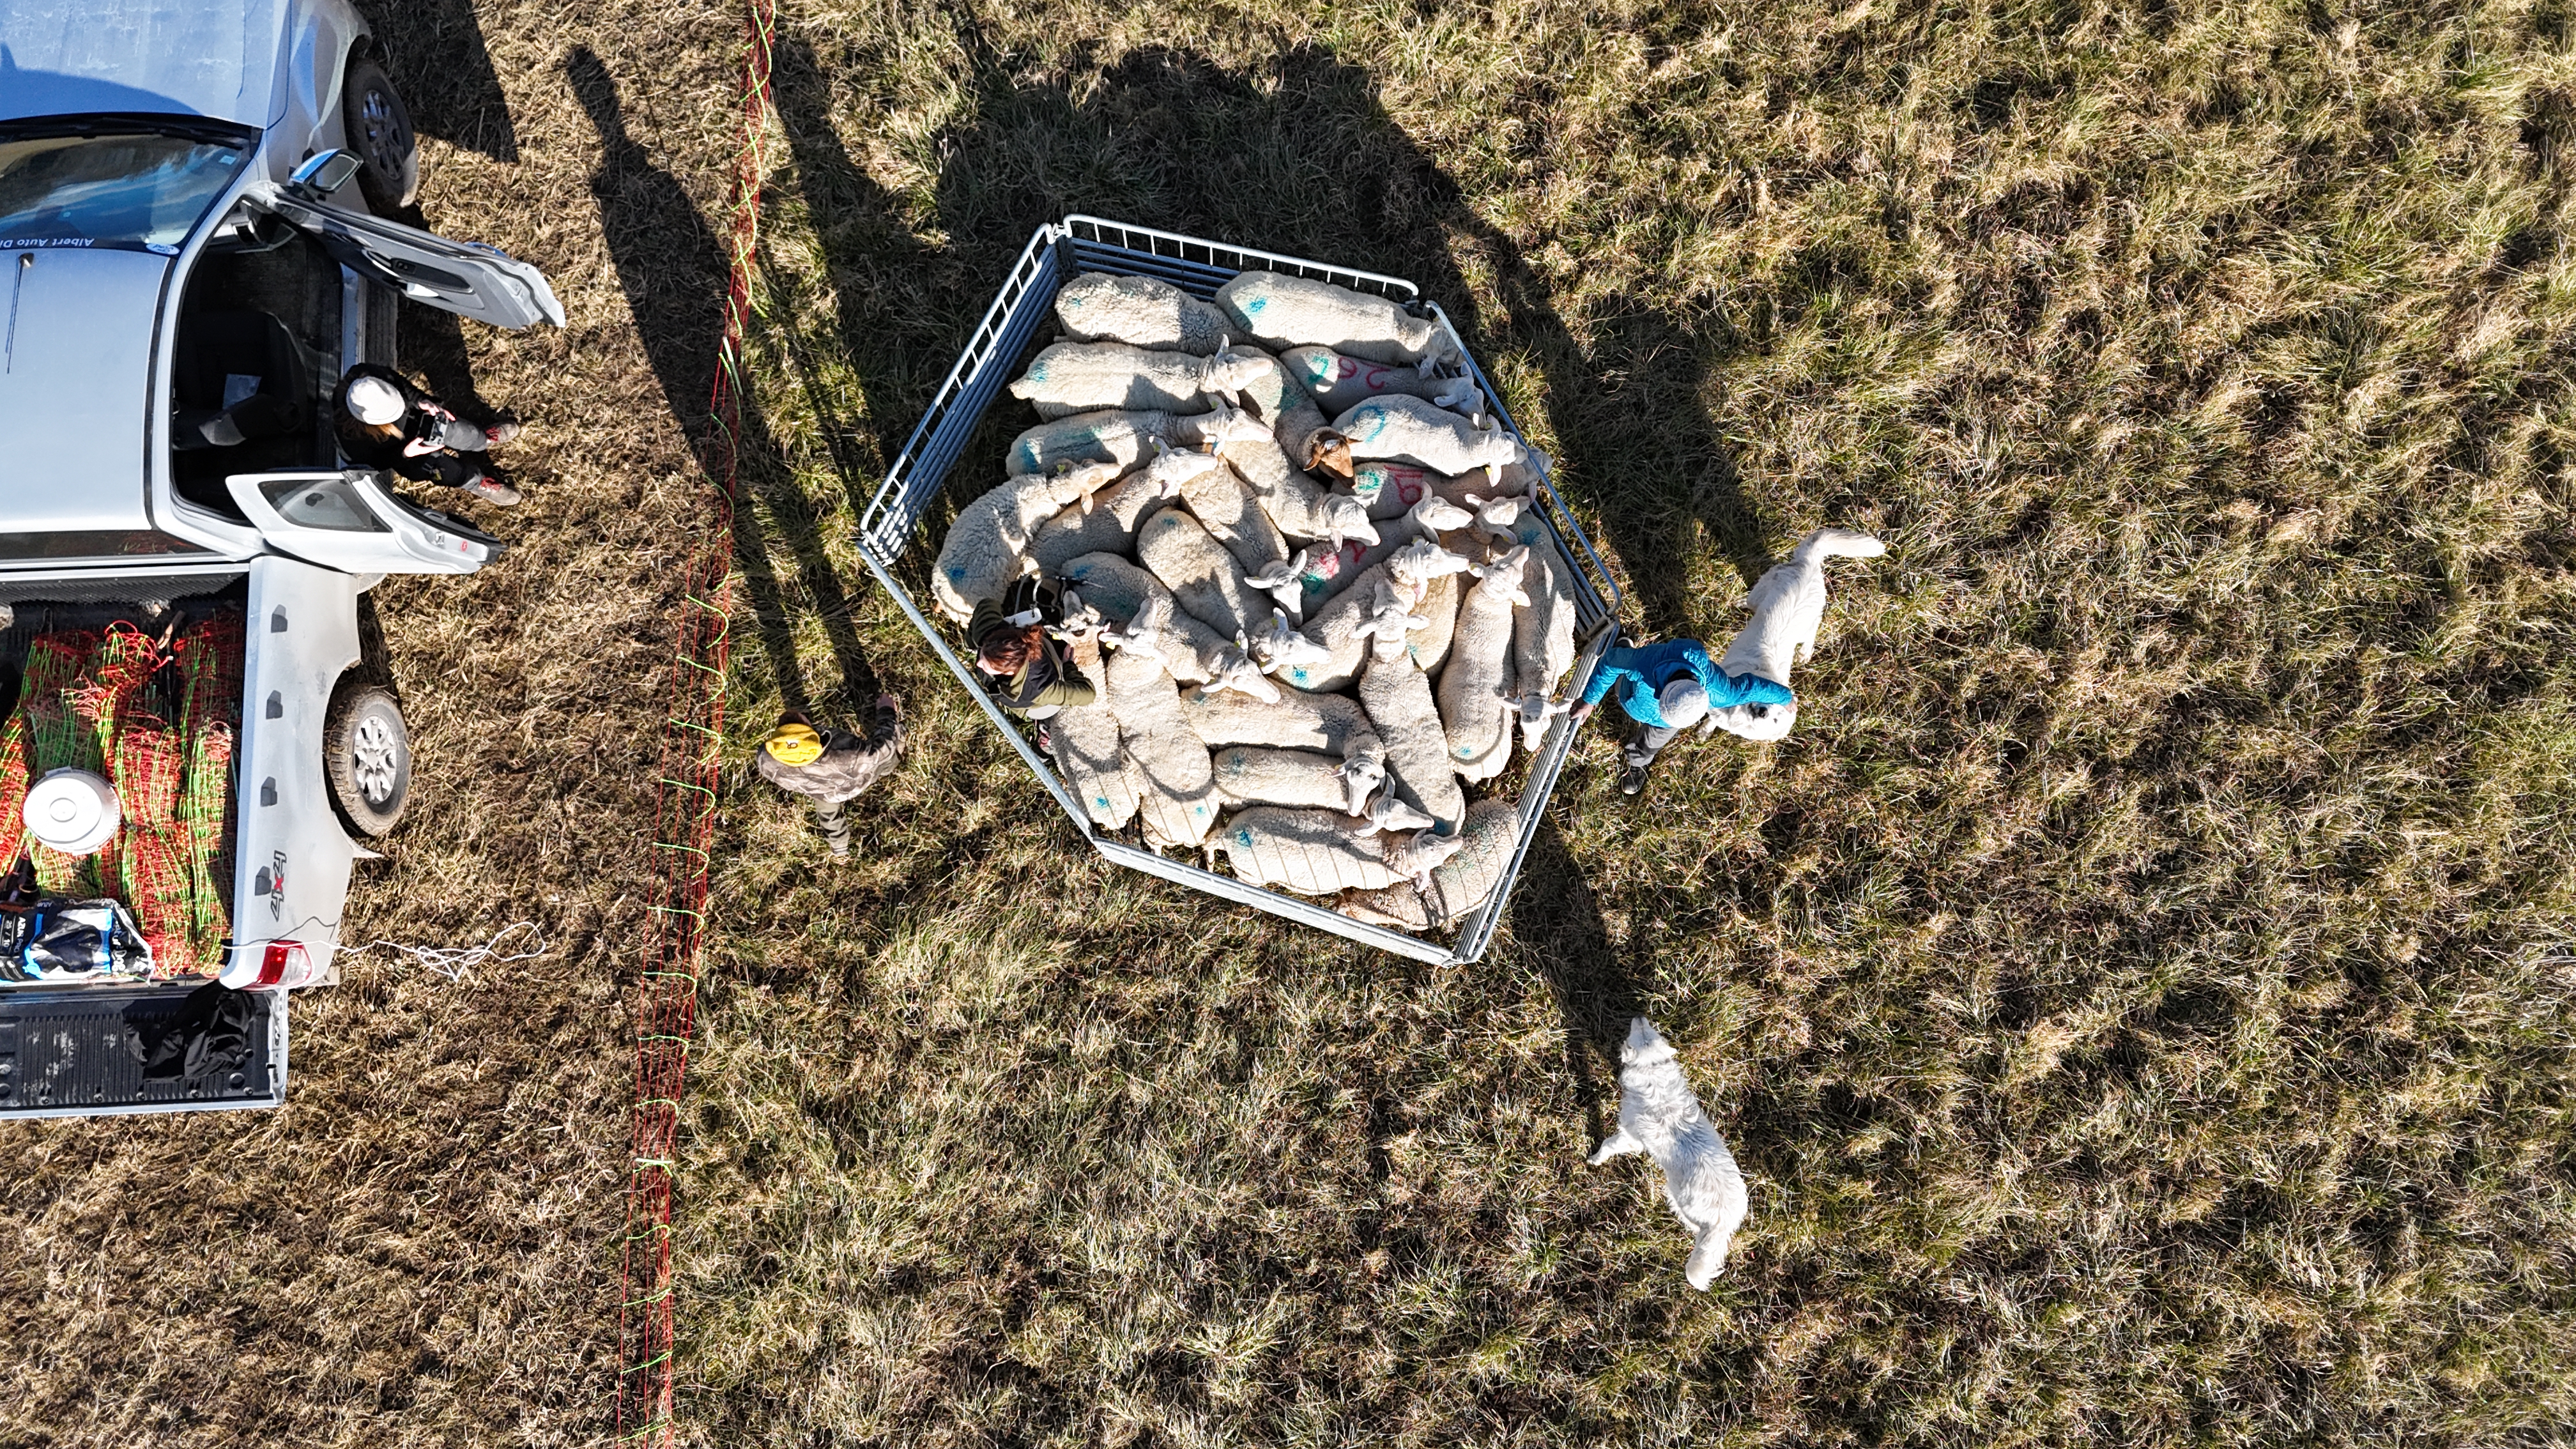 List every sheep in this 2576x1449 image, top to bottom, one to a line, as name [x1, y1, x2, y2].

sheep [1214, 271, 1468, 380]
sheep [1053, 272, 1270, 356]
sheep [1008, 341, 1274, 425]
sheep [1227, 344, 1355, 489]
sheep [1280, 345, 1490, 428]
sheep [1005, 393, 1274, 478]
sheep [1333, 394, 1528, 488]
sheep [1221, 405, 1381, 552]
sheep [1017, 436, 1218, 578]
sheep [1180, 444, 1304, 628]
sheep [1332, 448, 1553, 520]
sheep [930, 458, 1121, 630]
sheep [1289, 482, 1473, 622]
sheep [1407, 496, 1531, 682]
sheep [1137, 505, 1333, 674]
sheep [1490, 512, 1577, 751]
sheep [1267, 534, 1470, 695]
sheep [1437, 544, 1531, 788]
sheep [1062, 551, 1281, 705]
sheep [1348, 580, 1466, 835]
sheep [1044, 590, 1141, 830]
sheep [1099, 598, 1220, 857]
sheep [1180, 675, 1386, 817]
sheep [1213, 747, 1434, 838]
sheep [1338, 799, 1520, 930]
sheep [1203, 805, 1464, 898]